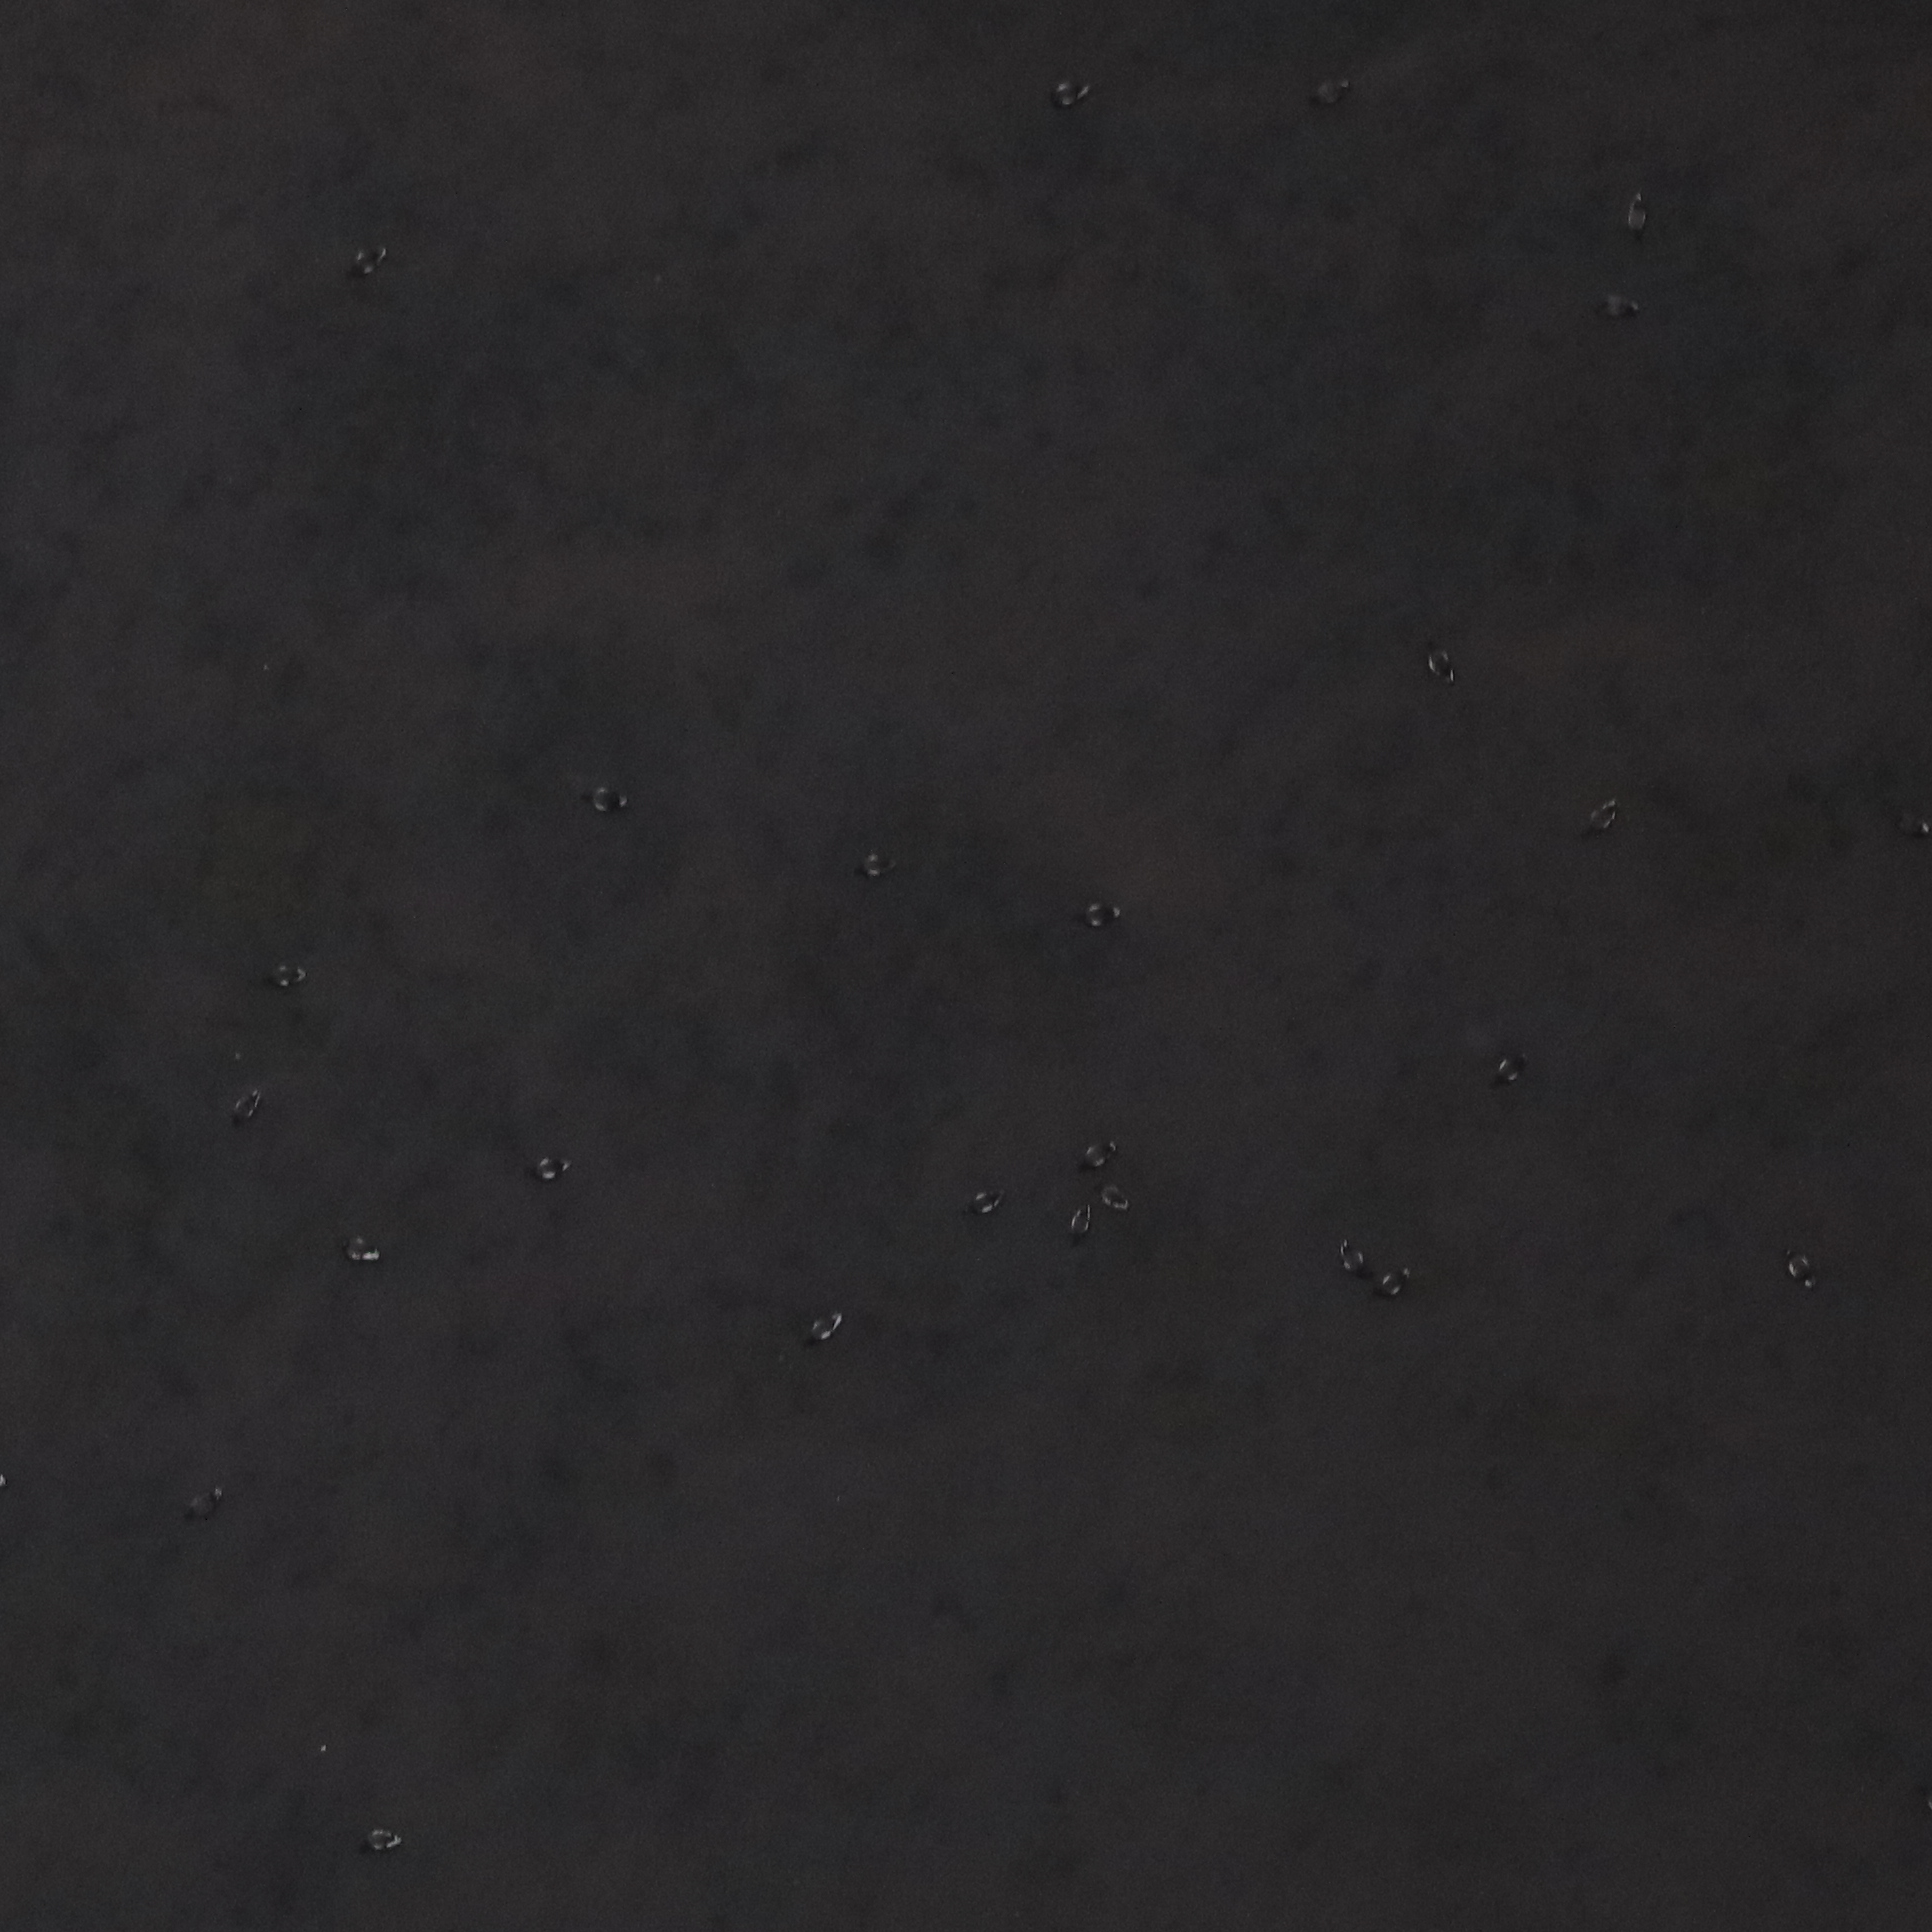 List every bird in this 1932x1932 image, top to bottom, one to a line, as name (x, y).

brant (1072, 94)
brant (1331, 94)
brant (1638, 215)
brant (363, 259)
brant (1617, 307)
brant (1439, 662)
brant (605, 798)
brant (1603, 817)
brant (1913, 826)
brant (870, 866)
brant (1102, 917)
brant (286, 975)
brant (1509, 1071)
brant (246, 1105)
brant (1099, 1152)
brant (553, 1170)
brant (1115, 1196)
brant (991, 1200)
brant (1079, 1218)
brant (361, 1249)
brant (1353, 1259)
brant (1800, 1266)
brant (1390, 1283)
brant (825, 1330)
brant (203, 1505)
brant (383, 1842)